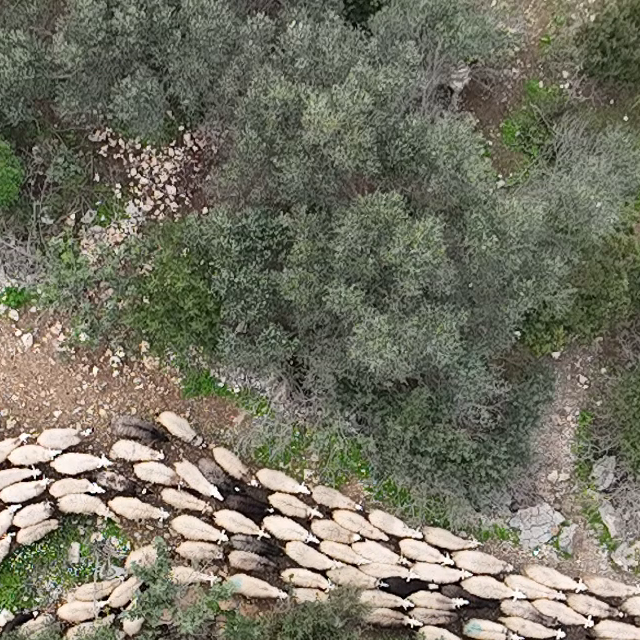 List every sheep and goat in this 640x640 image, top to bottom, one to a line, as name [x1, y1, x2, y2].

sheep [156, 409, 208, 449]
sheep [112, 416, 170, 444]
sheep [36, 428, 93, 451]
sheep [0, 434, 30, 466]
sheep [111, 439, 165, 462]
sheep [7, 445, 61, 464]
sheep [210, 448, 261, 488]
sheep [48, 453, 116, 476]
sheep [198, 457, 244, 493]
sheep [174, 459, 225, 501]
sheep [133, 462, 188, 486]
sheep [0, 466, 40, 492]
sheep [259, 468, 311, 497]
sheep [95, 471, 153, 494]
sheep [0, 477, 54, 503]
sheep [49, 478, 105, 497]
sheep [312, 485, 363, 511]
sheep [159, 488, 213, 513]
sheep [267, 491, 322, 518]
sheep [57, 494, 119, 519]
sheep [227, 494, 278, 514]
sheep [108, 496, 168, 519]
sheep [12, 502, 55, 528]
sheep [0, 504, 22, 546]
sheep [368, 508, 423, 539]
sheep [211, 509, 269, 538]
sheep [331, 509, 390, 542]
sheep [172, 514, 229, 544]
sheep [263, 516, 319, 544]
sheep [15, 519, 66, 548]
sheep [310, 519, 361, 544]
sheep [424, 525, 482, 550]
sheep [0, 533, 13, 576]
sheep [229, 533, 284, 556]
sheep [399, 538, 454, 566]
sheep [352, 539, 412, 567]
sheep [319, 540, 371, 564]
sheep [175, 541, 224, 560]
sheep [285, 541, 347, 567]
sheep [124, 543, 162, 574]
sheep [452, 550, 513, 573]
sheep [228, 551, 280, 572]
sheep [409, 561, 473, 583]
sheep [326, 564, 388, 589]
sheep [359, 564, 419, 581]
sheep [522, 564, 587, 594]
sheep [164, 565, 218, 586]
sheep [280, 568, 336, 592]
sheep [224, 573, 288, 597]
sheep [459, 573, 526, 599]
sheep [72, 574, 126, 600]
sheep [501, 575, 567, 602]
sheep [108, 576, 145, 608]
sheep [380, 576, 440, 592]
sheep [585, 576, 639, 597]
sheep [440, 583, 500, 608]
sheep [292, 589, 329, 605]
sheep [350, 589, 414, 608]
sheep [408, 589, 468, 609]
sheep [567, 594, 627, 619]
sheep [621, 596, 639, 617]
sheep [121, 597, 147, 637]
sheep [502, 599, 561, 628]
sheep [533, 599, 595, 628]
sheep [56, 600, 111, 622]
sheep [451, 604, 509, 621]
sheep [408, 608, 464, 625]
sheep [362, 609, 423, 628]
sheep [1, 611, 39, 636]
sheep [64, 612, 114, 639]
sheep [18, 616, 56, 638]
sheep [499, 617, 565, 637]
sheep [463, 618, 524, 639]
sheep [27, 620, 72, 639]
sheep [592, 620, 639, 639]
sheep [418, 625, 477, 639]